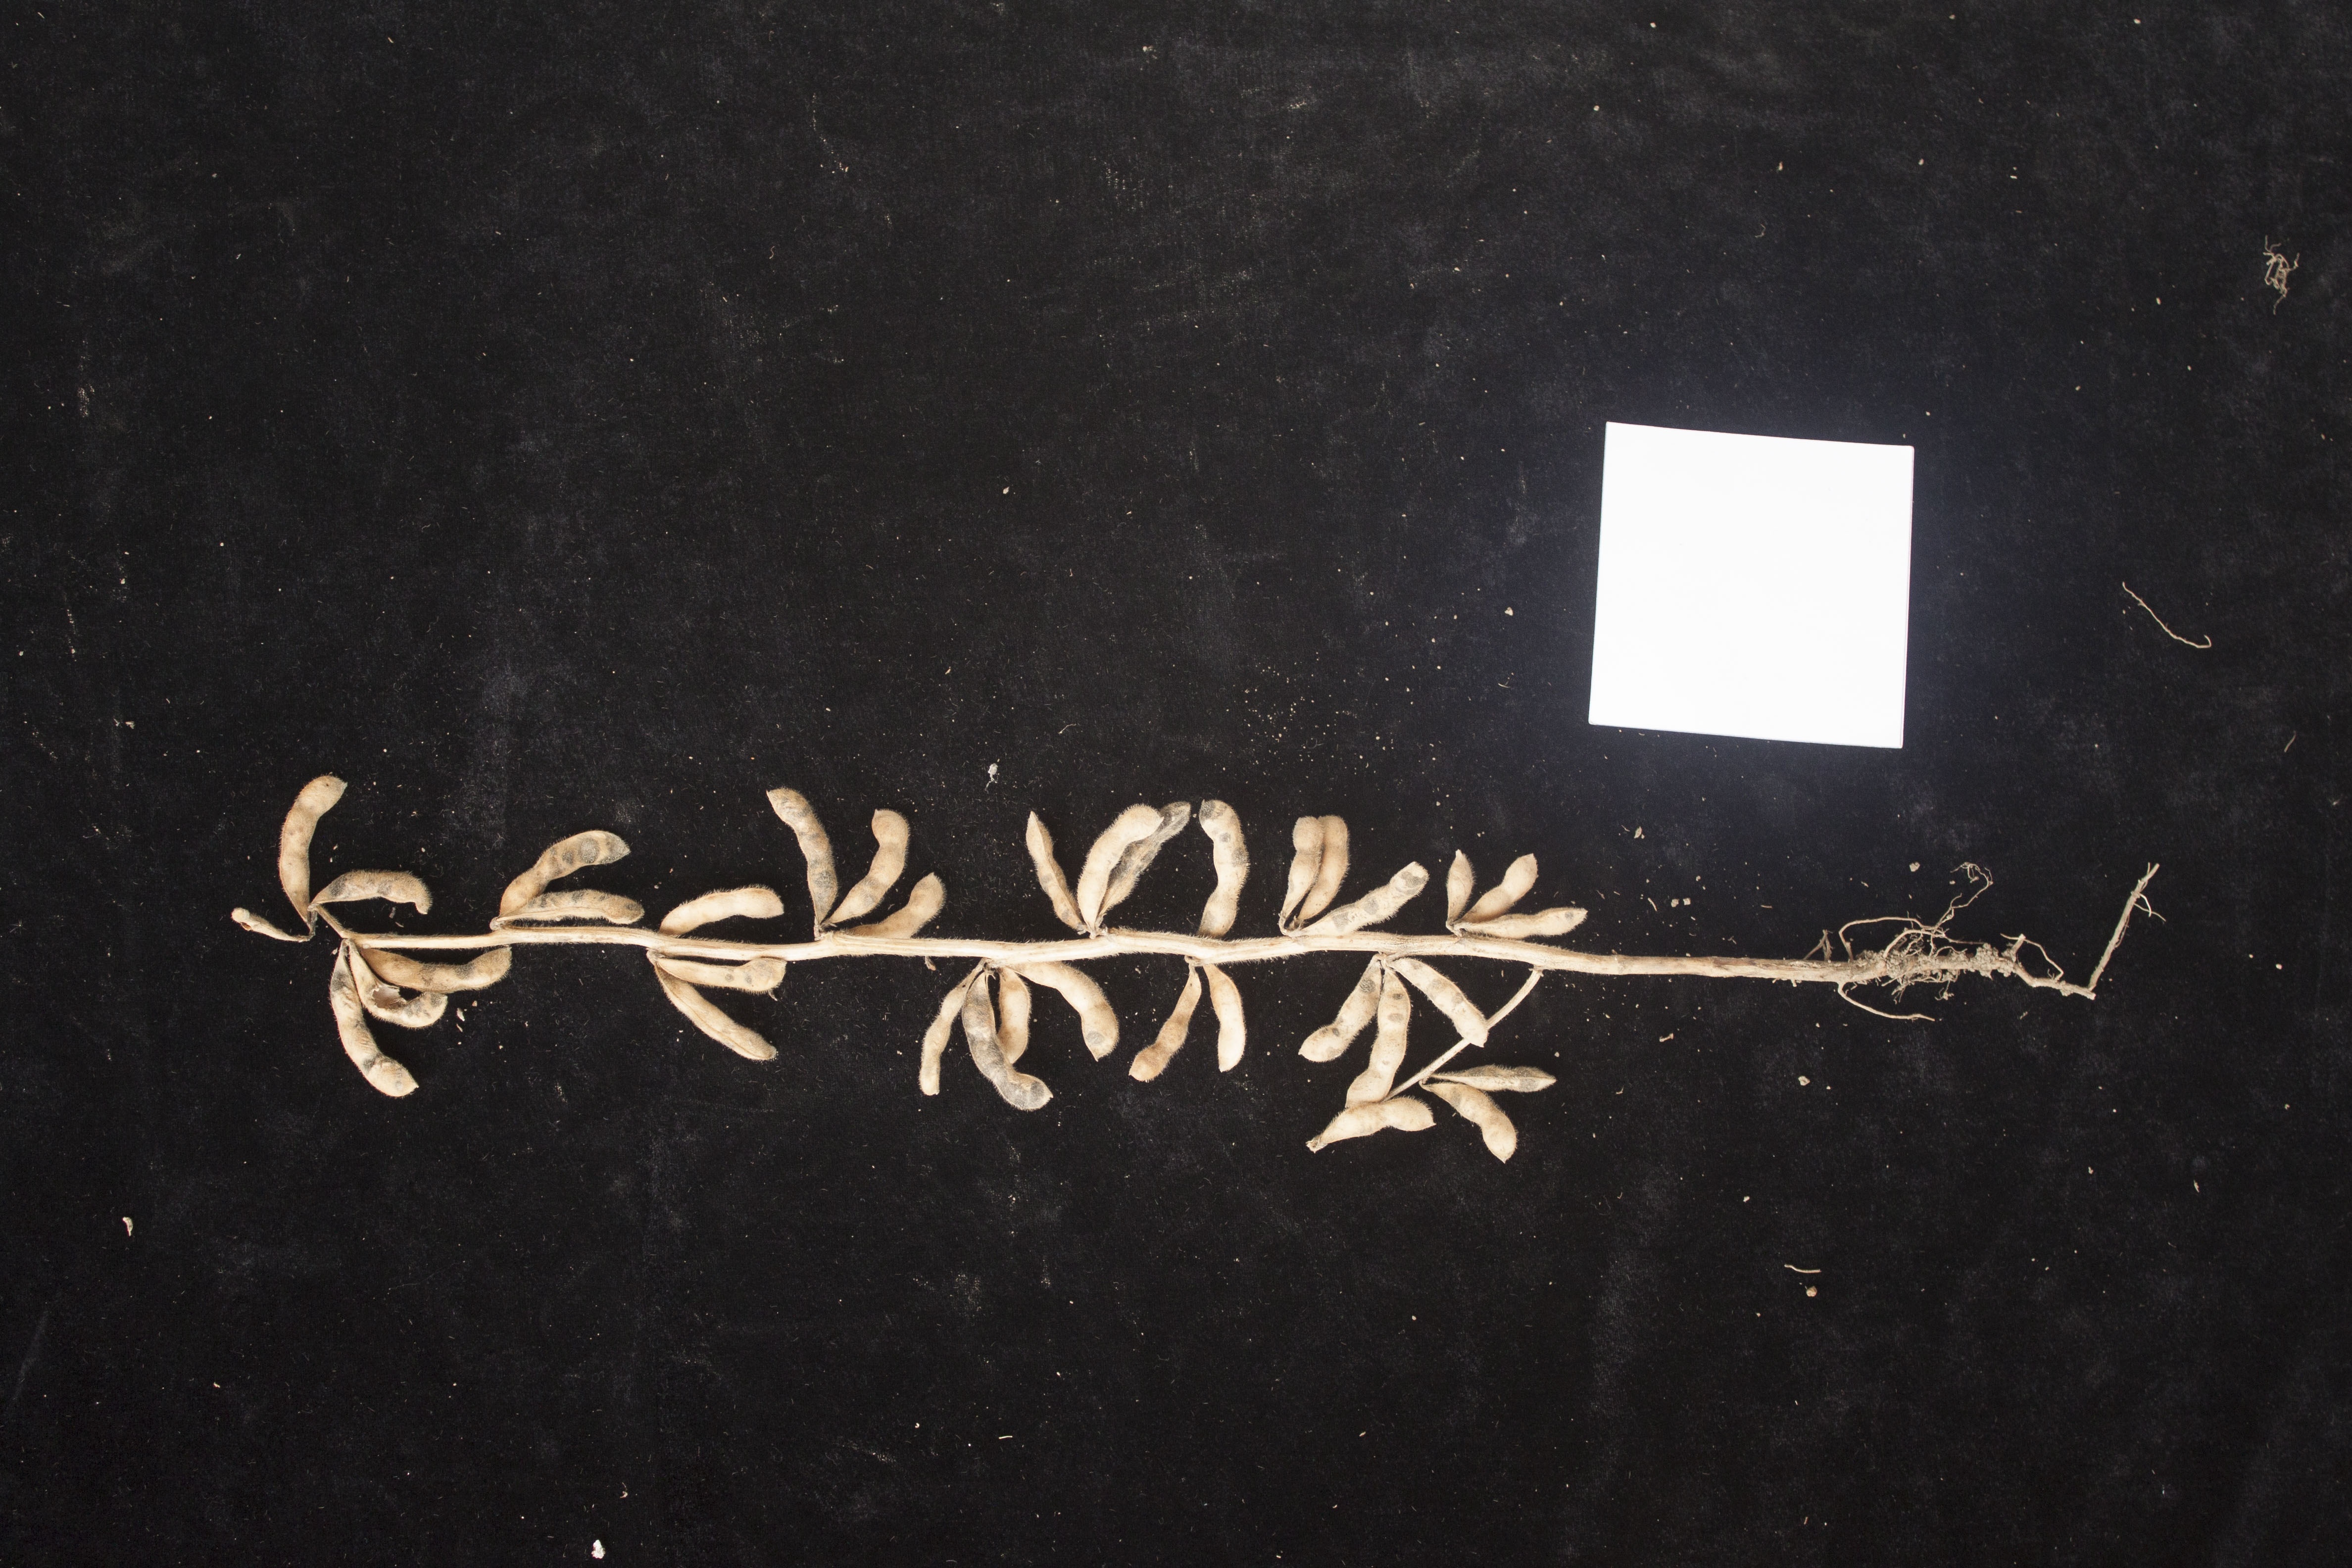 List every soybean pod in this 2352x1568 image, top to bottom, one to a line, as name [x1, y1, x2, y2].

soybean pod [278, 775, 348, 932]
soybean pod [766, 787, 838, 937]
soybean pod [1195, 799, 1251, 937]
soybean pod [1094, 802, 1191, 929]
soybean pod [1077, 804, 1166, 930]
soybean pod [1025, 810, 1089, 935]
soybean pod [823, 811, 911, 928]
soybean pod [1292, 814, 1351, 928]
soybean pod [1277, 817, 1325, 930]
soybean pod [499, 831, 632, 915]
soybean pod [1445, 849, 1473, 928]
soybean pod [1461, 853, 1538, 922]
soybean pod [1297, 861, 1429, 938]
soybean pod [310, 871, 432, 918]
soybean pod [821, 872, 945, 941]
soybean pod [659, 886, 785, 938]
soybean pod [491, 890, 644, 926]
soybean pod [1454, 907, 1588, 940]
soybean pod [230, 908, 311, 944]
soybean pod [348, 943, 447, 1029]
soybean pod [328, 944, 421, 1099]
soybean pod [362, 946, 512, 995]
soybean pod [647, 952, 787, 995]
soybean pod [1296, 955, 1382, 1064]
soybean pod [1391, 959, 1488, 1050]
soybean pod [1346, 961, 1412, 1112]
soybean pod [1009, 963, 1120, 1063]
soybean pod [918, 964, 984, 1097]
soybean pod [1128, 964, 1202, 1083]
soybean pod [1201, 965, 1246, 1075]
soybean pod [654, 969, 780, 1063]
soybean pod [997, 969, 1032, 1065]
soybean pod [961, 972, 1052, 1111]
soybean pod [1431, 1065, 1557, 1094]
soybean pod [1419, 1082, 1518, 1166]
soybean pod [1307, 1096, 1434, 1153]